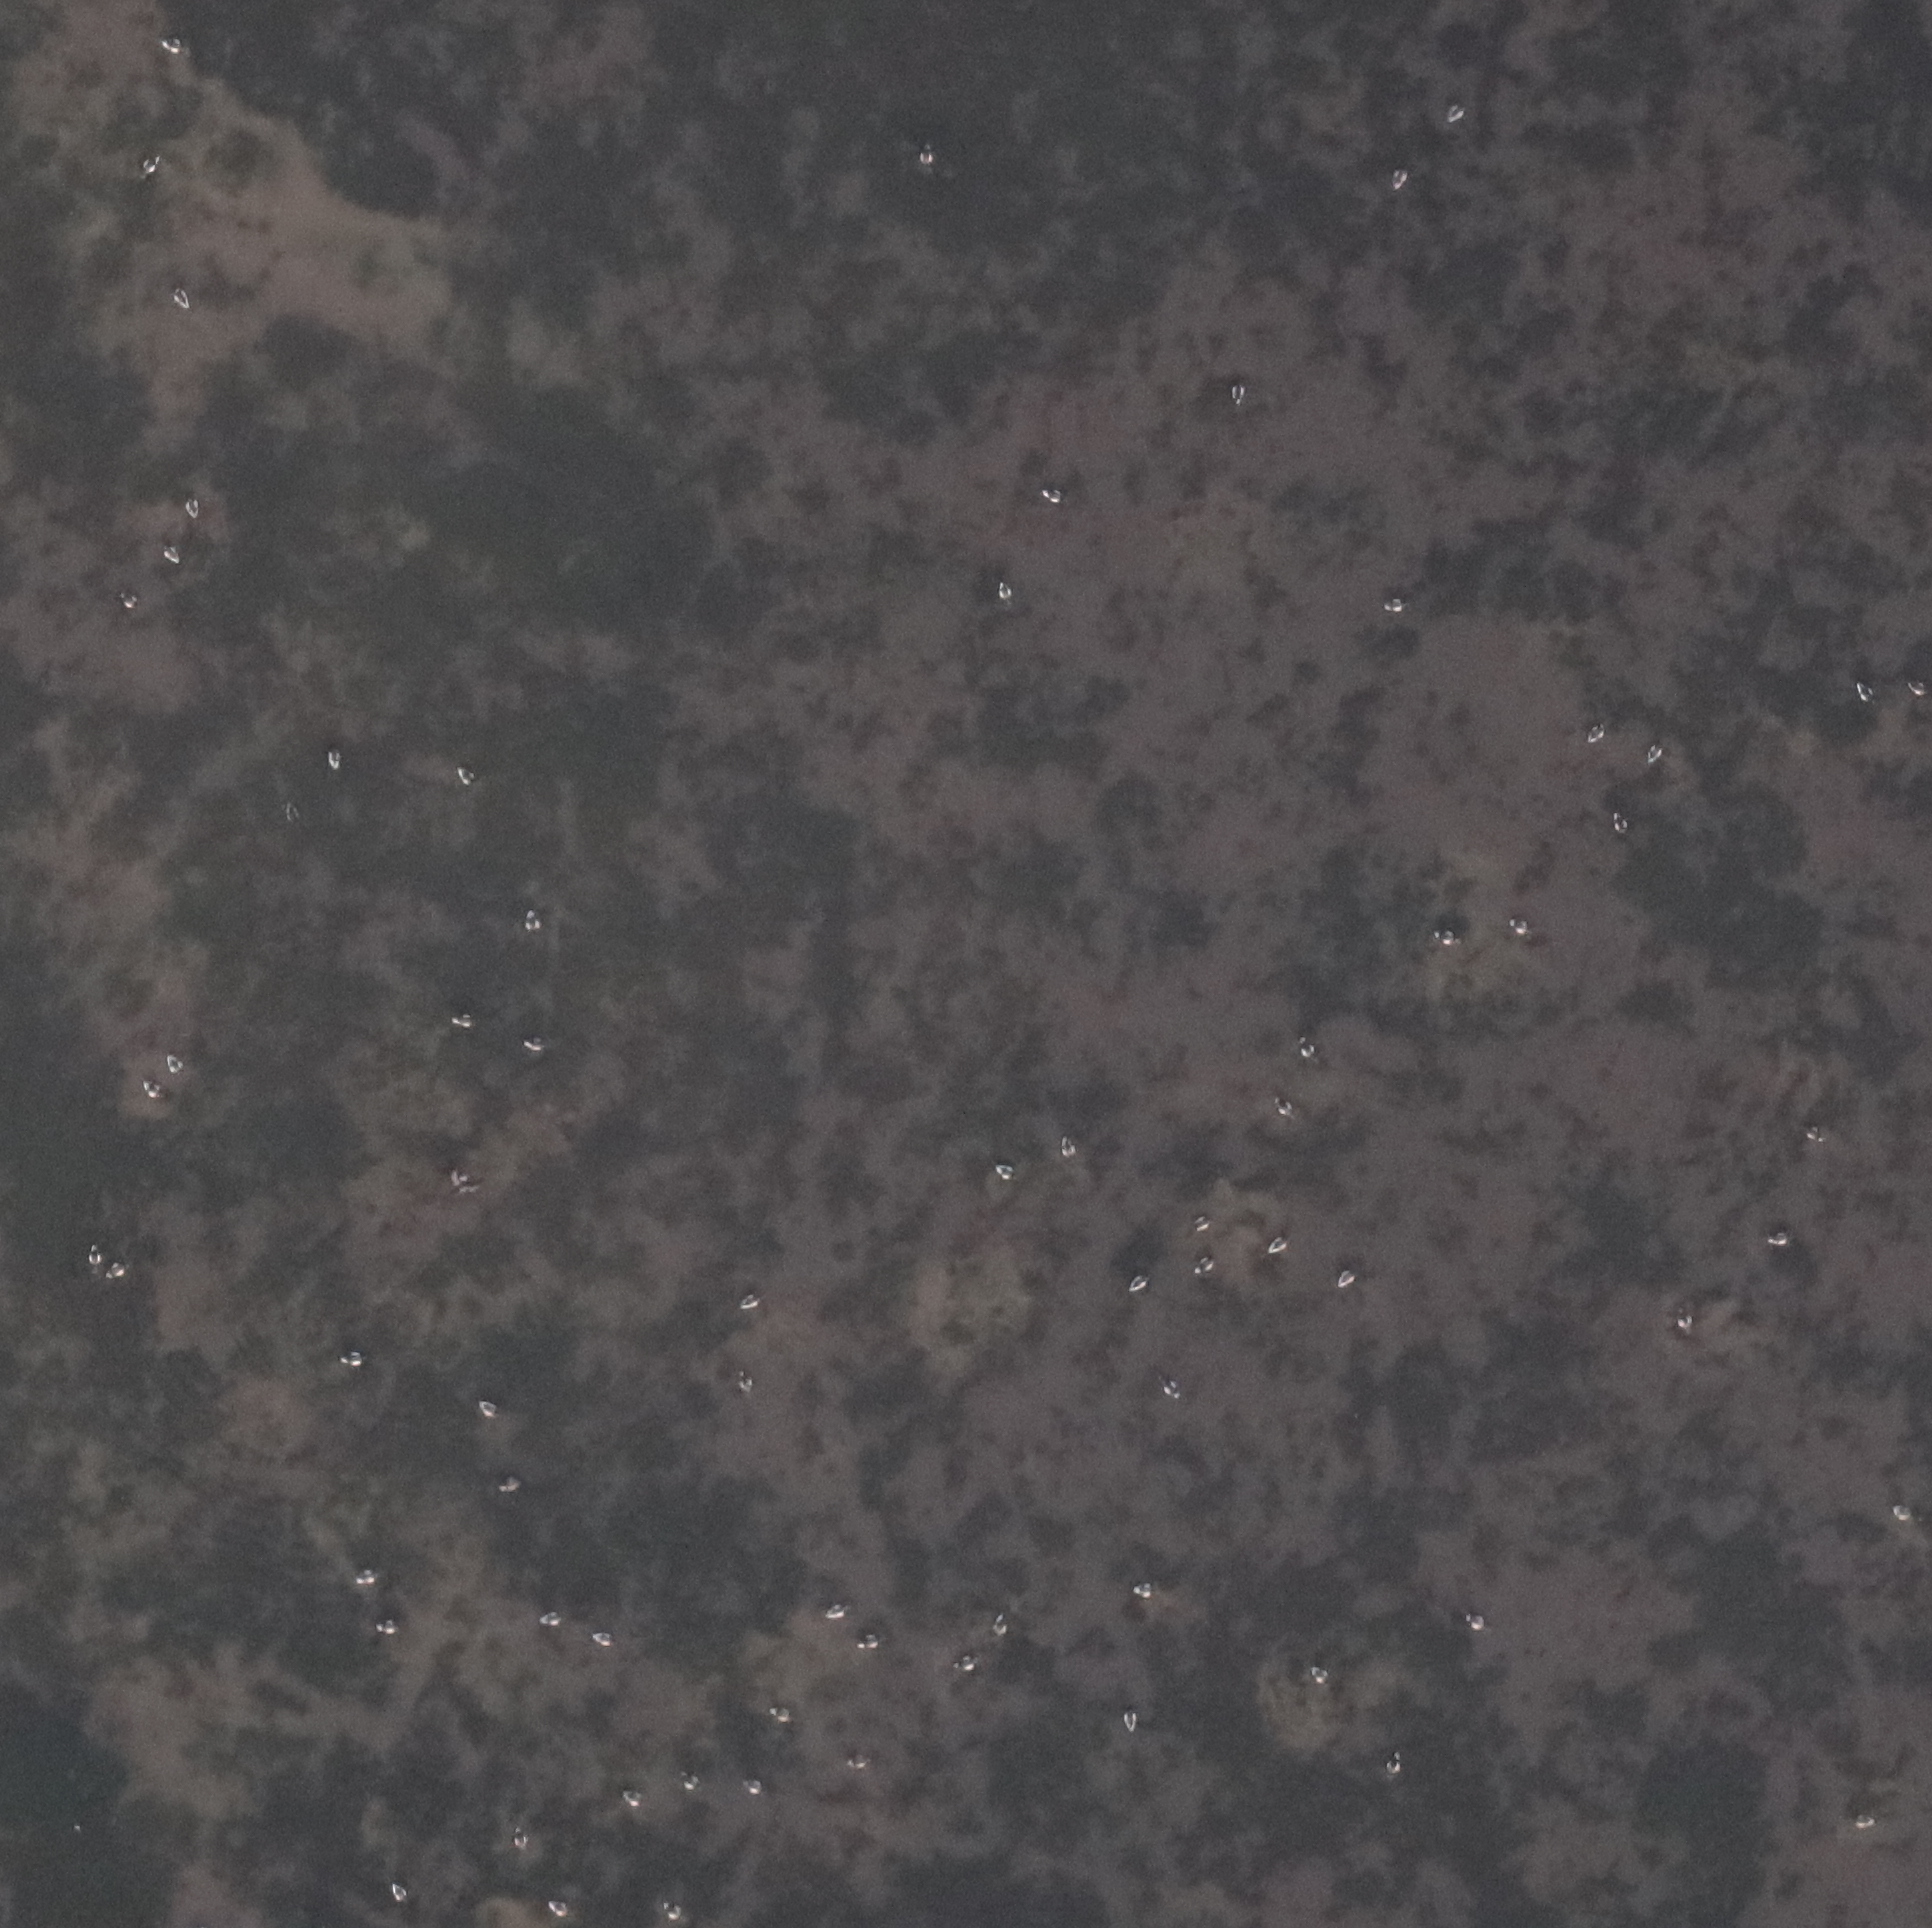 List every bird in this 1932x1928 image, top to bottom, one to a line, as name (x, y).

brant (174, 46)
brant (1466, 116)
brant (925, 156)
brant (155, 165)
brant (1398, 175)
brant (177, 302)
brant (1239, 384)
brant (1049, 495)
brant (201, 509)
brant (167, 557)
brant (1002, 594)
brant (130, 598)
brant (1398, 606)
brant (1919, 682)
brant (1859, 689)
brant (1598, 736)
brant (335, 763)
brant (1657, 768)
brant (467, 778)
brant (290, 805)
brant (1625, 815)
brant (526, 919)
brant (1523, 927)
brant (1443, 945)
brant (459, 1030)
brant (1316, 1039)
brant (537, 1041)
brant (167, 1073)
brant (148, 1098)
brant (1290, 1102)
brant (1818, 1134)
brant (1076, 1145)
brant (1003, 1161)
brant (467, 1179)
brant (1203, 1226)
brant (1778, 1240)
brant (1278, 1250)
brant (98, 1259)
brant (1203, 1263)
brant (1144, 1266)
brant (1351, 1269)
brant (122, 1271)
brant (757, 1299)
brant (1684, 1318)
brant (363, 1360)
brant (755, 1376)
brant (1174, 1377)
brant (492, 1414)
brant (514, 1479)
brant (1906, 1506)
brant (372, 1581)
brant (1143, 1583)
brant (826, 1608)
brant (554, 1616)
brant (1000, 1622)
brant (1481, 1622)
brant (392, 1635)
brant (610, 1640)
brant (872, 1646)
brant (961, 1671)
brant (1323, 1673)
brant (778, 1712)
brant (1121, 1716)
brant (1394, 1762)
brant (857, 1763)
brant (697, 1787)
brant (757, 1792)
brant (621, 1795)
brant (1863, 1818)
brant (517, 1829)
brant (402, 1901)
brant (566, 1908)
brant (670, 1911)